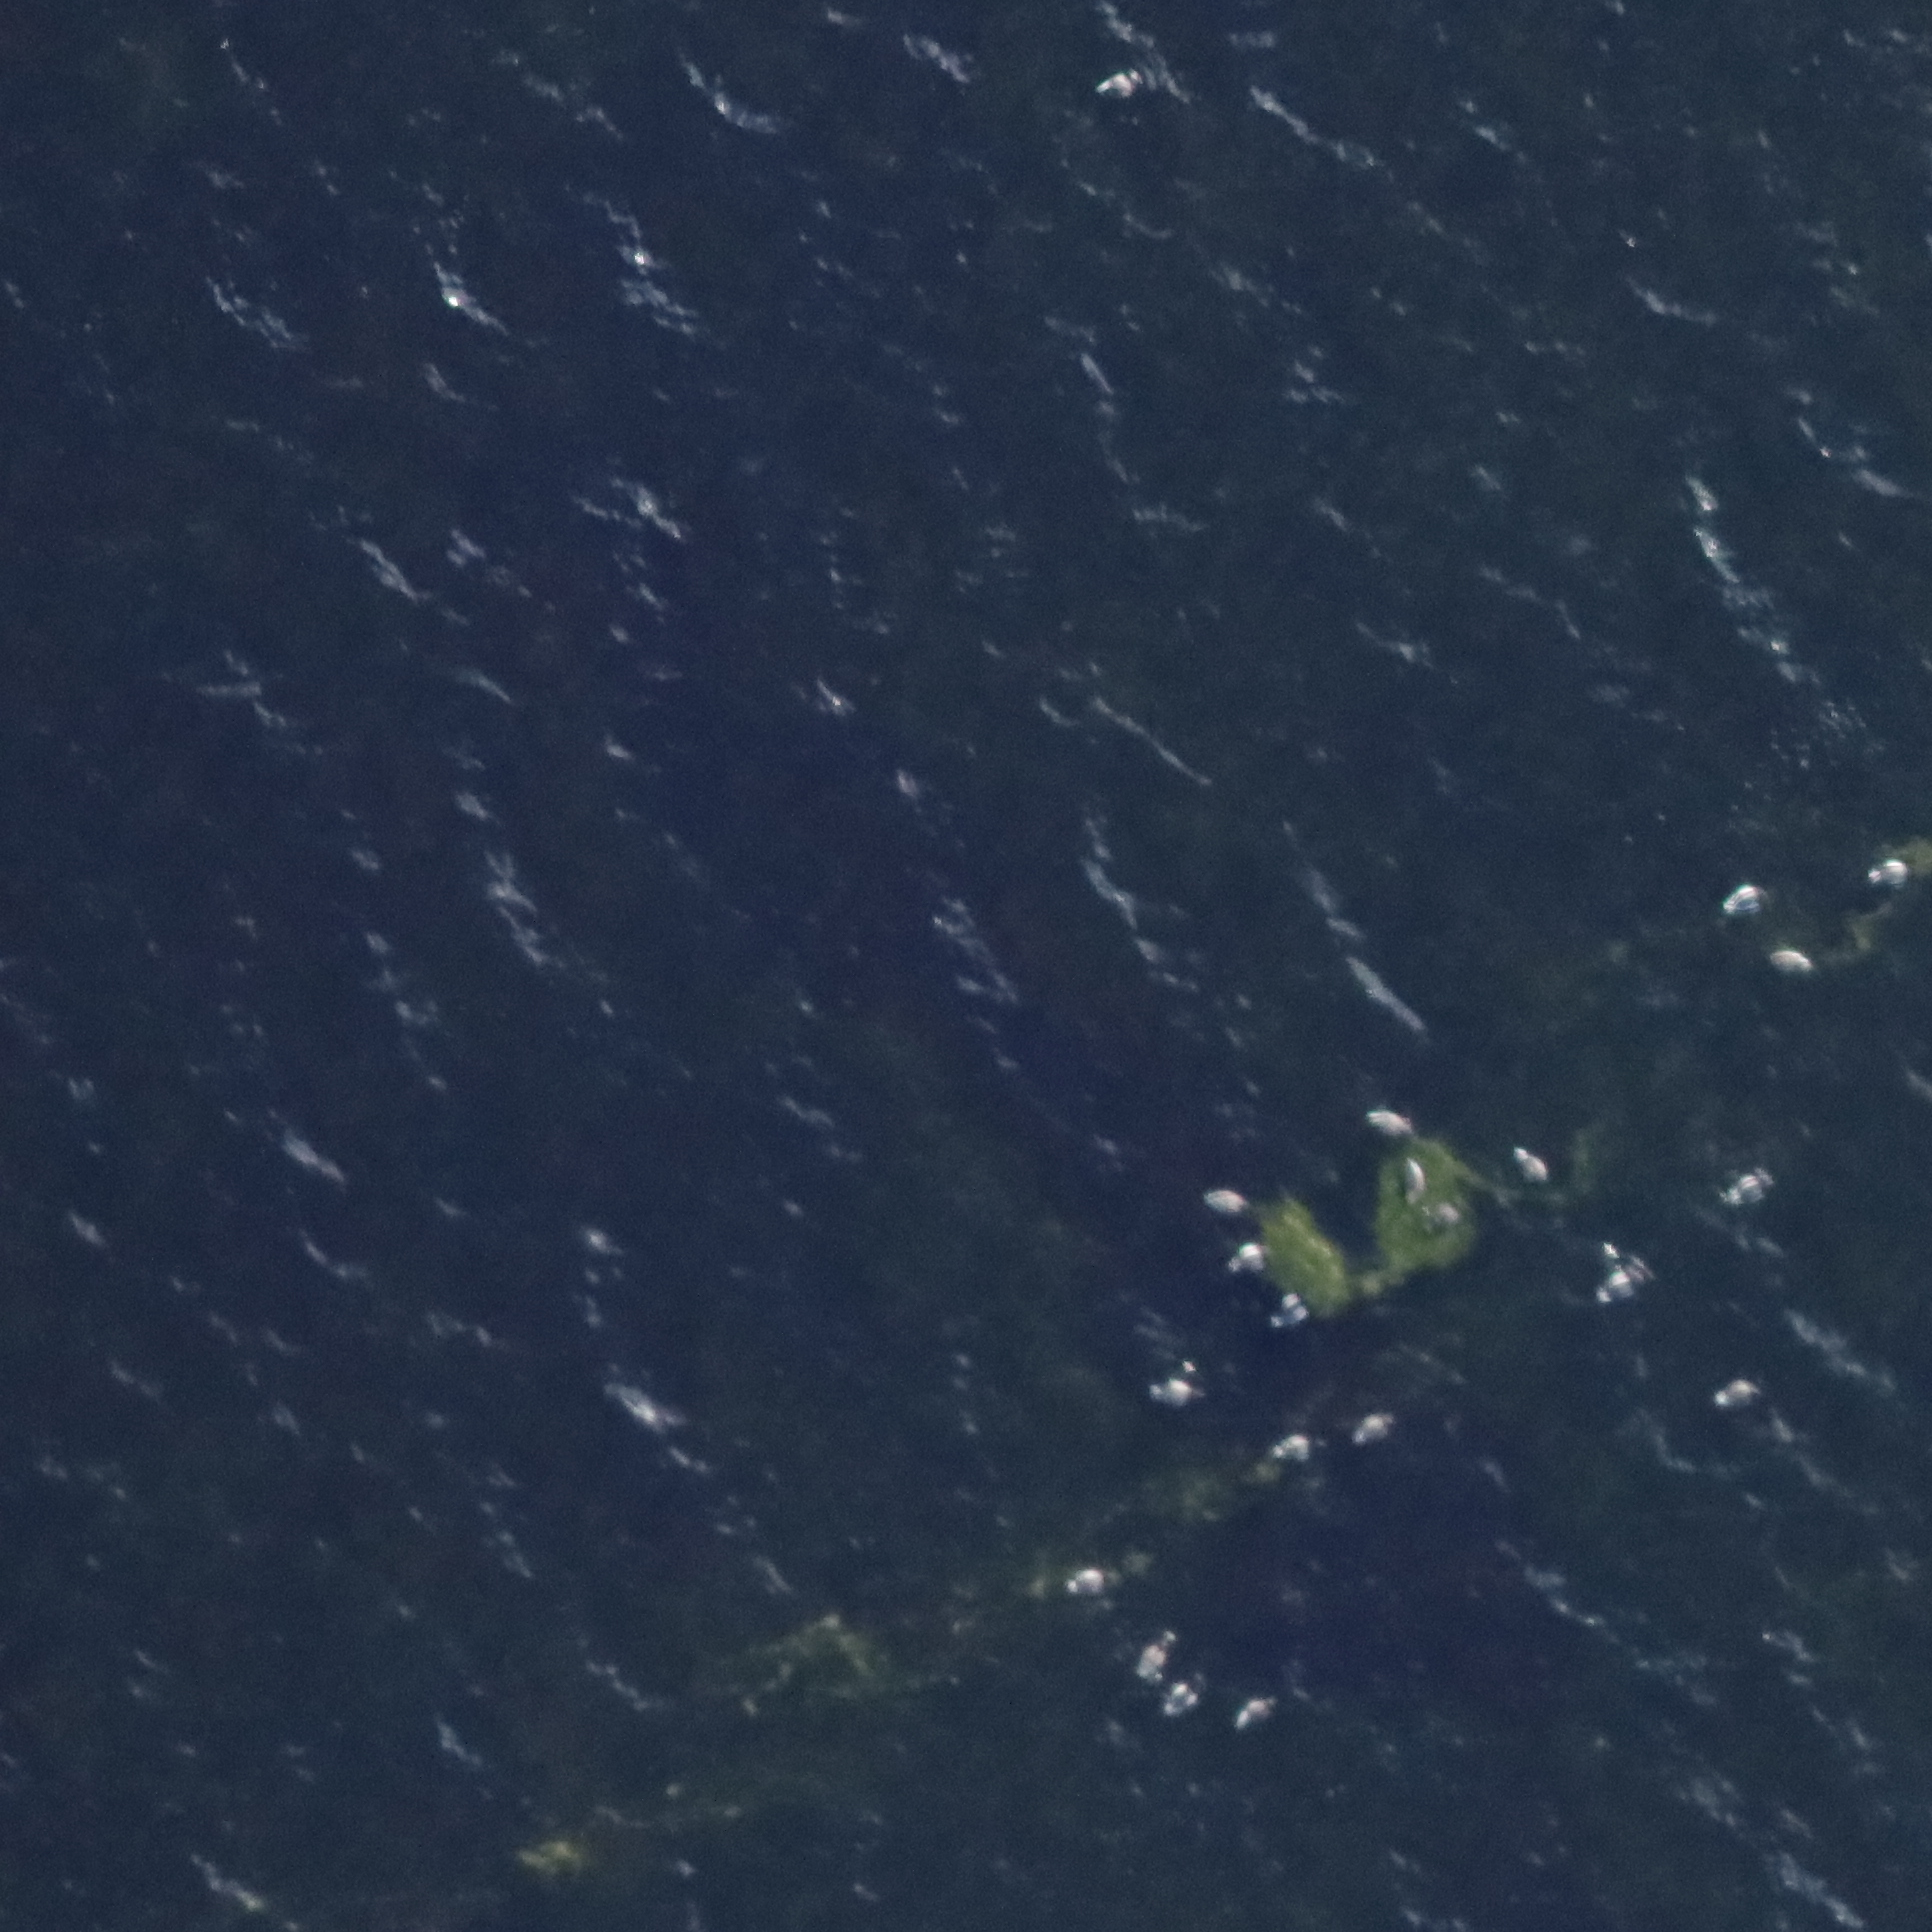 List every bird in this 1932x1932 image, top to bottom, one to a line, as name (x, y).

brant (1113, 89)
brant (1891, 874)
brant (1748, 901)
brant (1791, 964)
brant (1389, 1127)
brant (1535, 1167)
brant (1413, 1177)
brant (1753, 1193)
brant (1222, 1204)
brant (1443, 1219)
brant (1253, 1261)
brant (1619, 1284)
brant (1292, 1311)
brant (1178, 1391)
brant (1738, 1394)
brant (1374, 1428)
brant (1299, 1450)
brant (1087, 1582)
brant (1151, 1657)
brant (1182, 1700)
brant (1256, 1713)